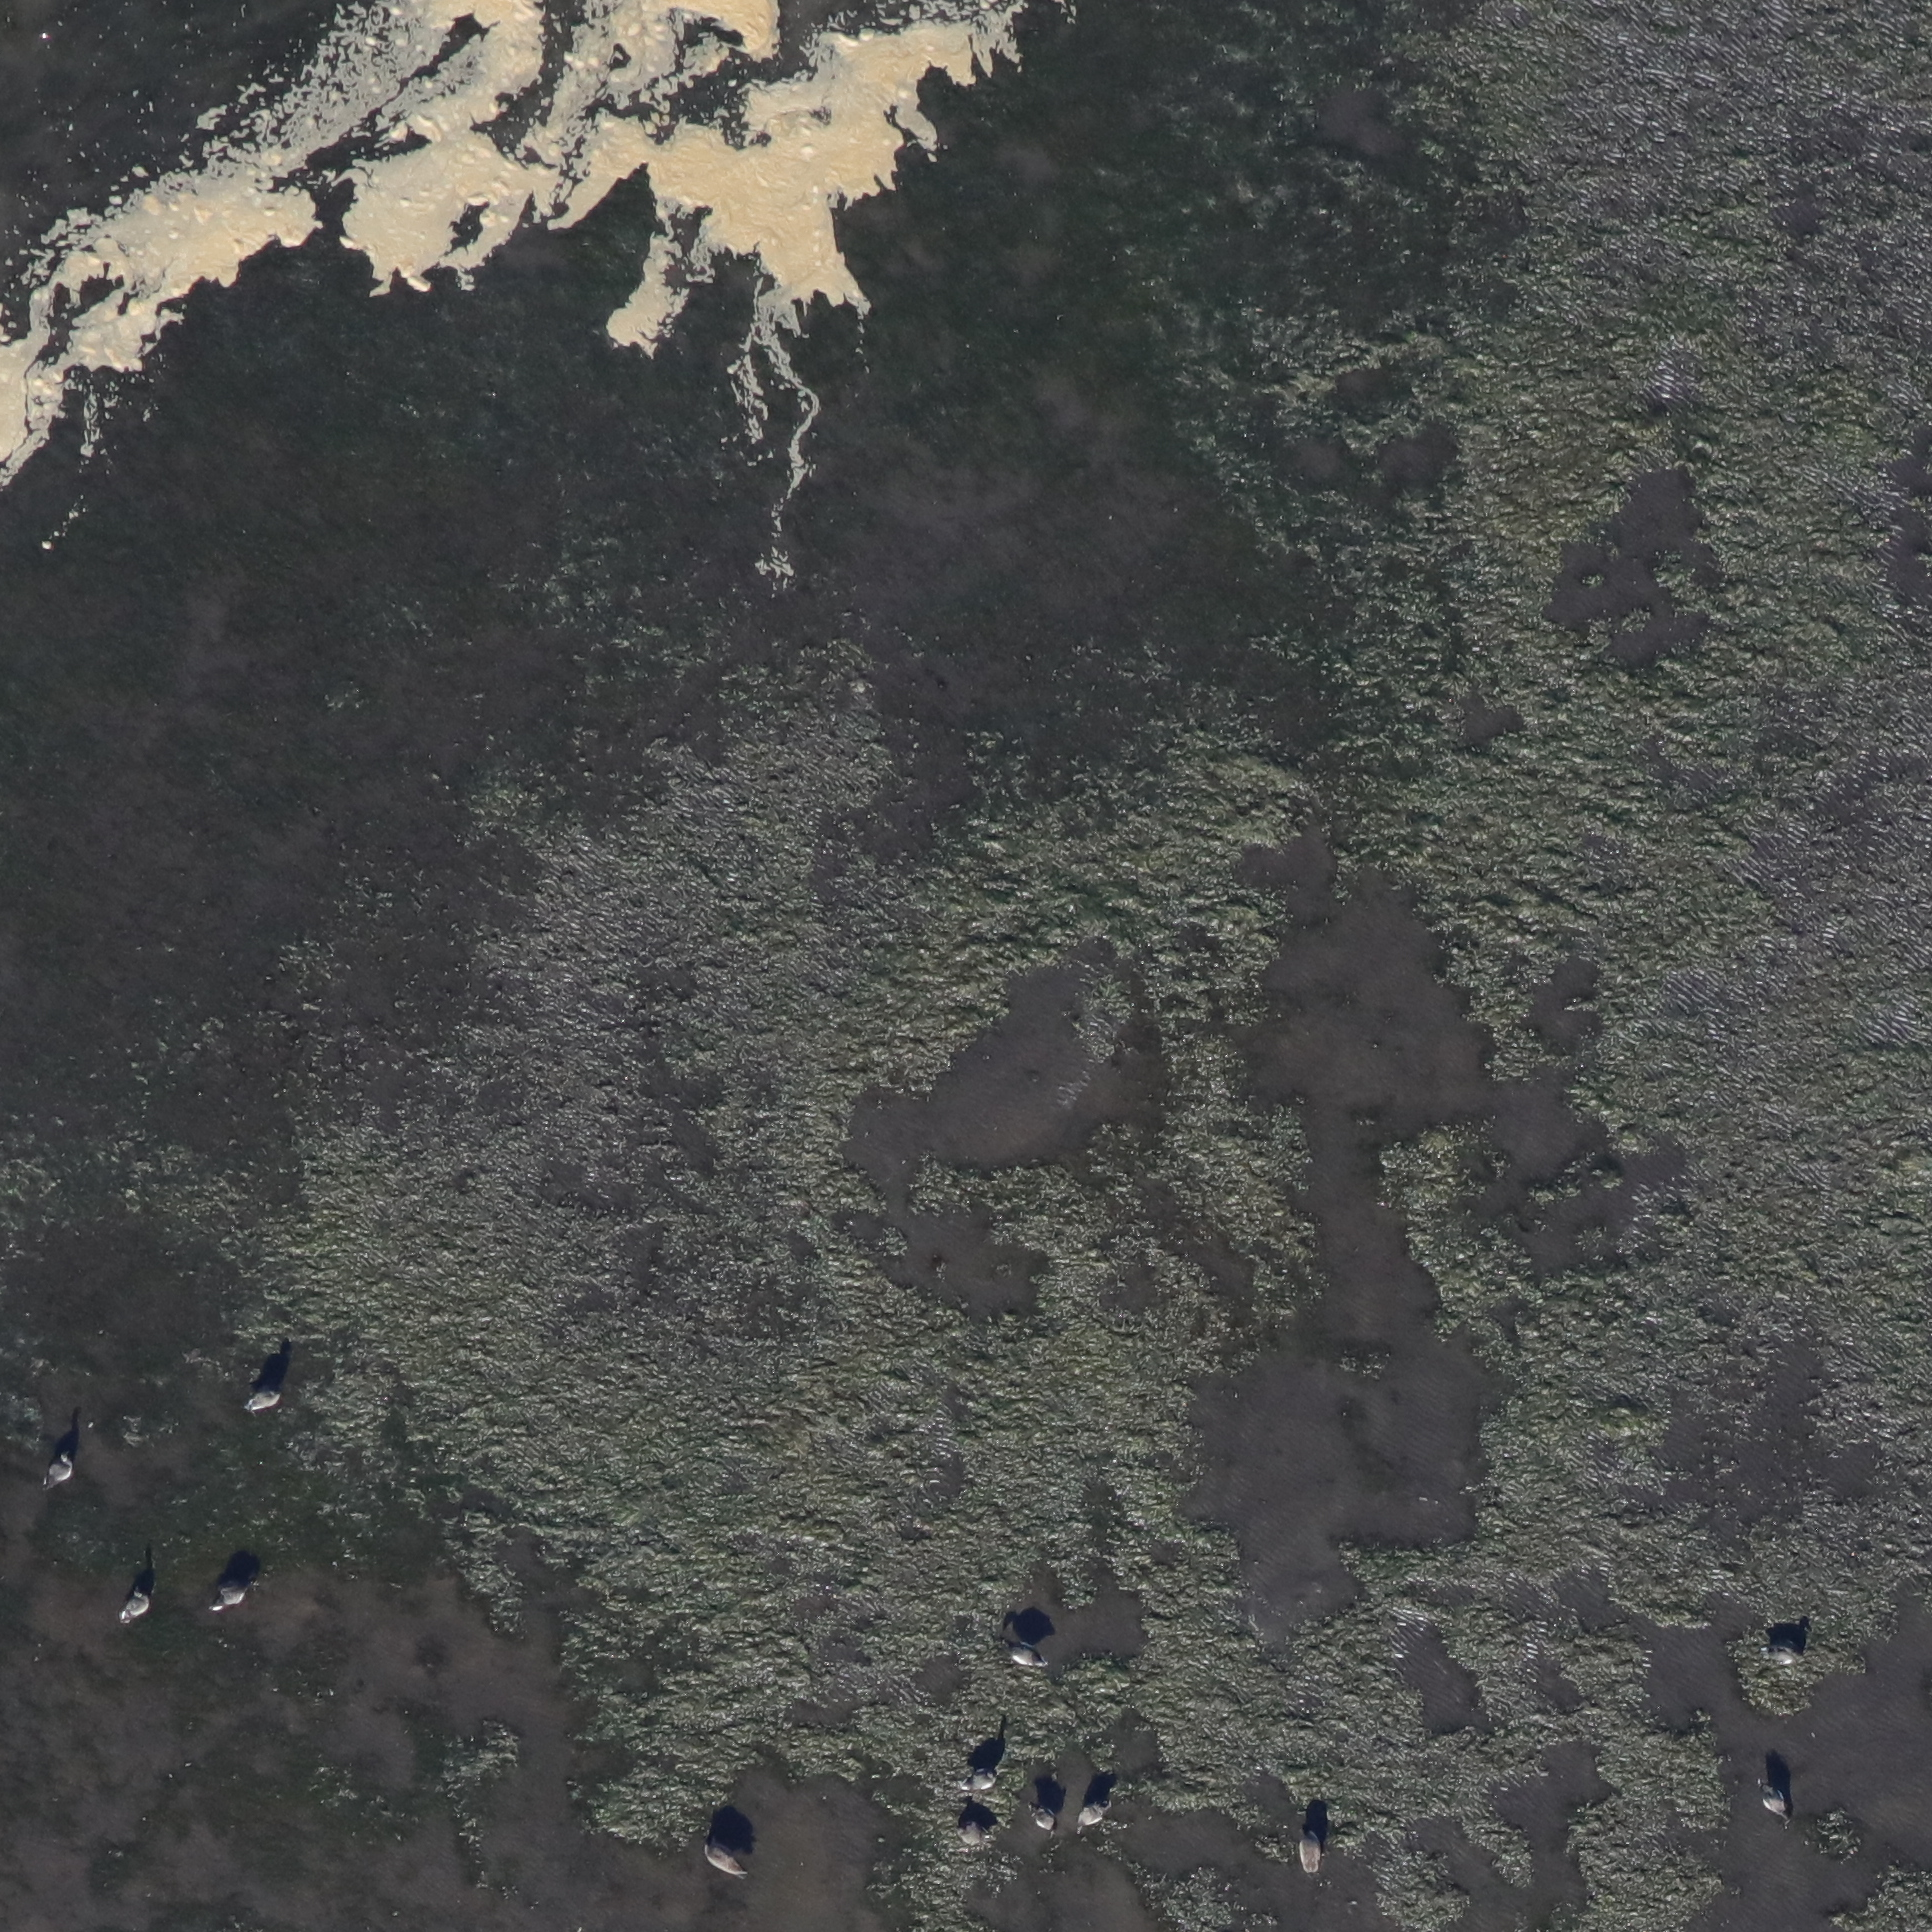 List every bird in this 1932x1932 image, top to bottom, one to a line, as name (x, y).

brant (263, 1397)
brant (59, 1470)
brant (230, 1594)
brant (136, 1603)
brant (1790, 1656)
brant (1030, 1658)
brant (983, 1774)
brant (1774, 1802)
brant (1089, 1813)
brant (1044, 1817)
brant (982, 1825)
Canada goose (1311, 1851)
Canada goose (724, 1860)